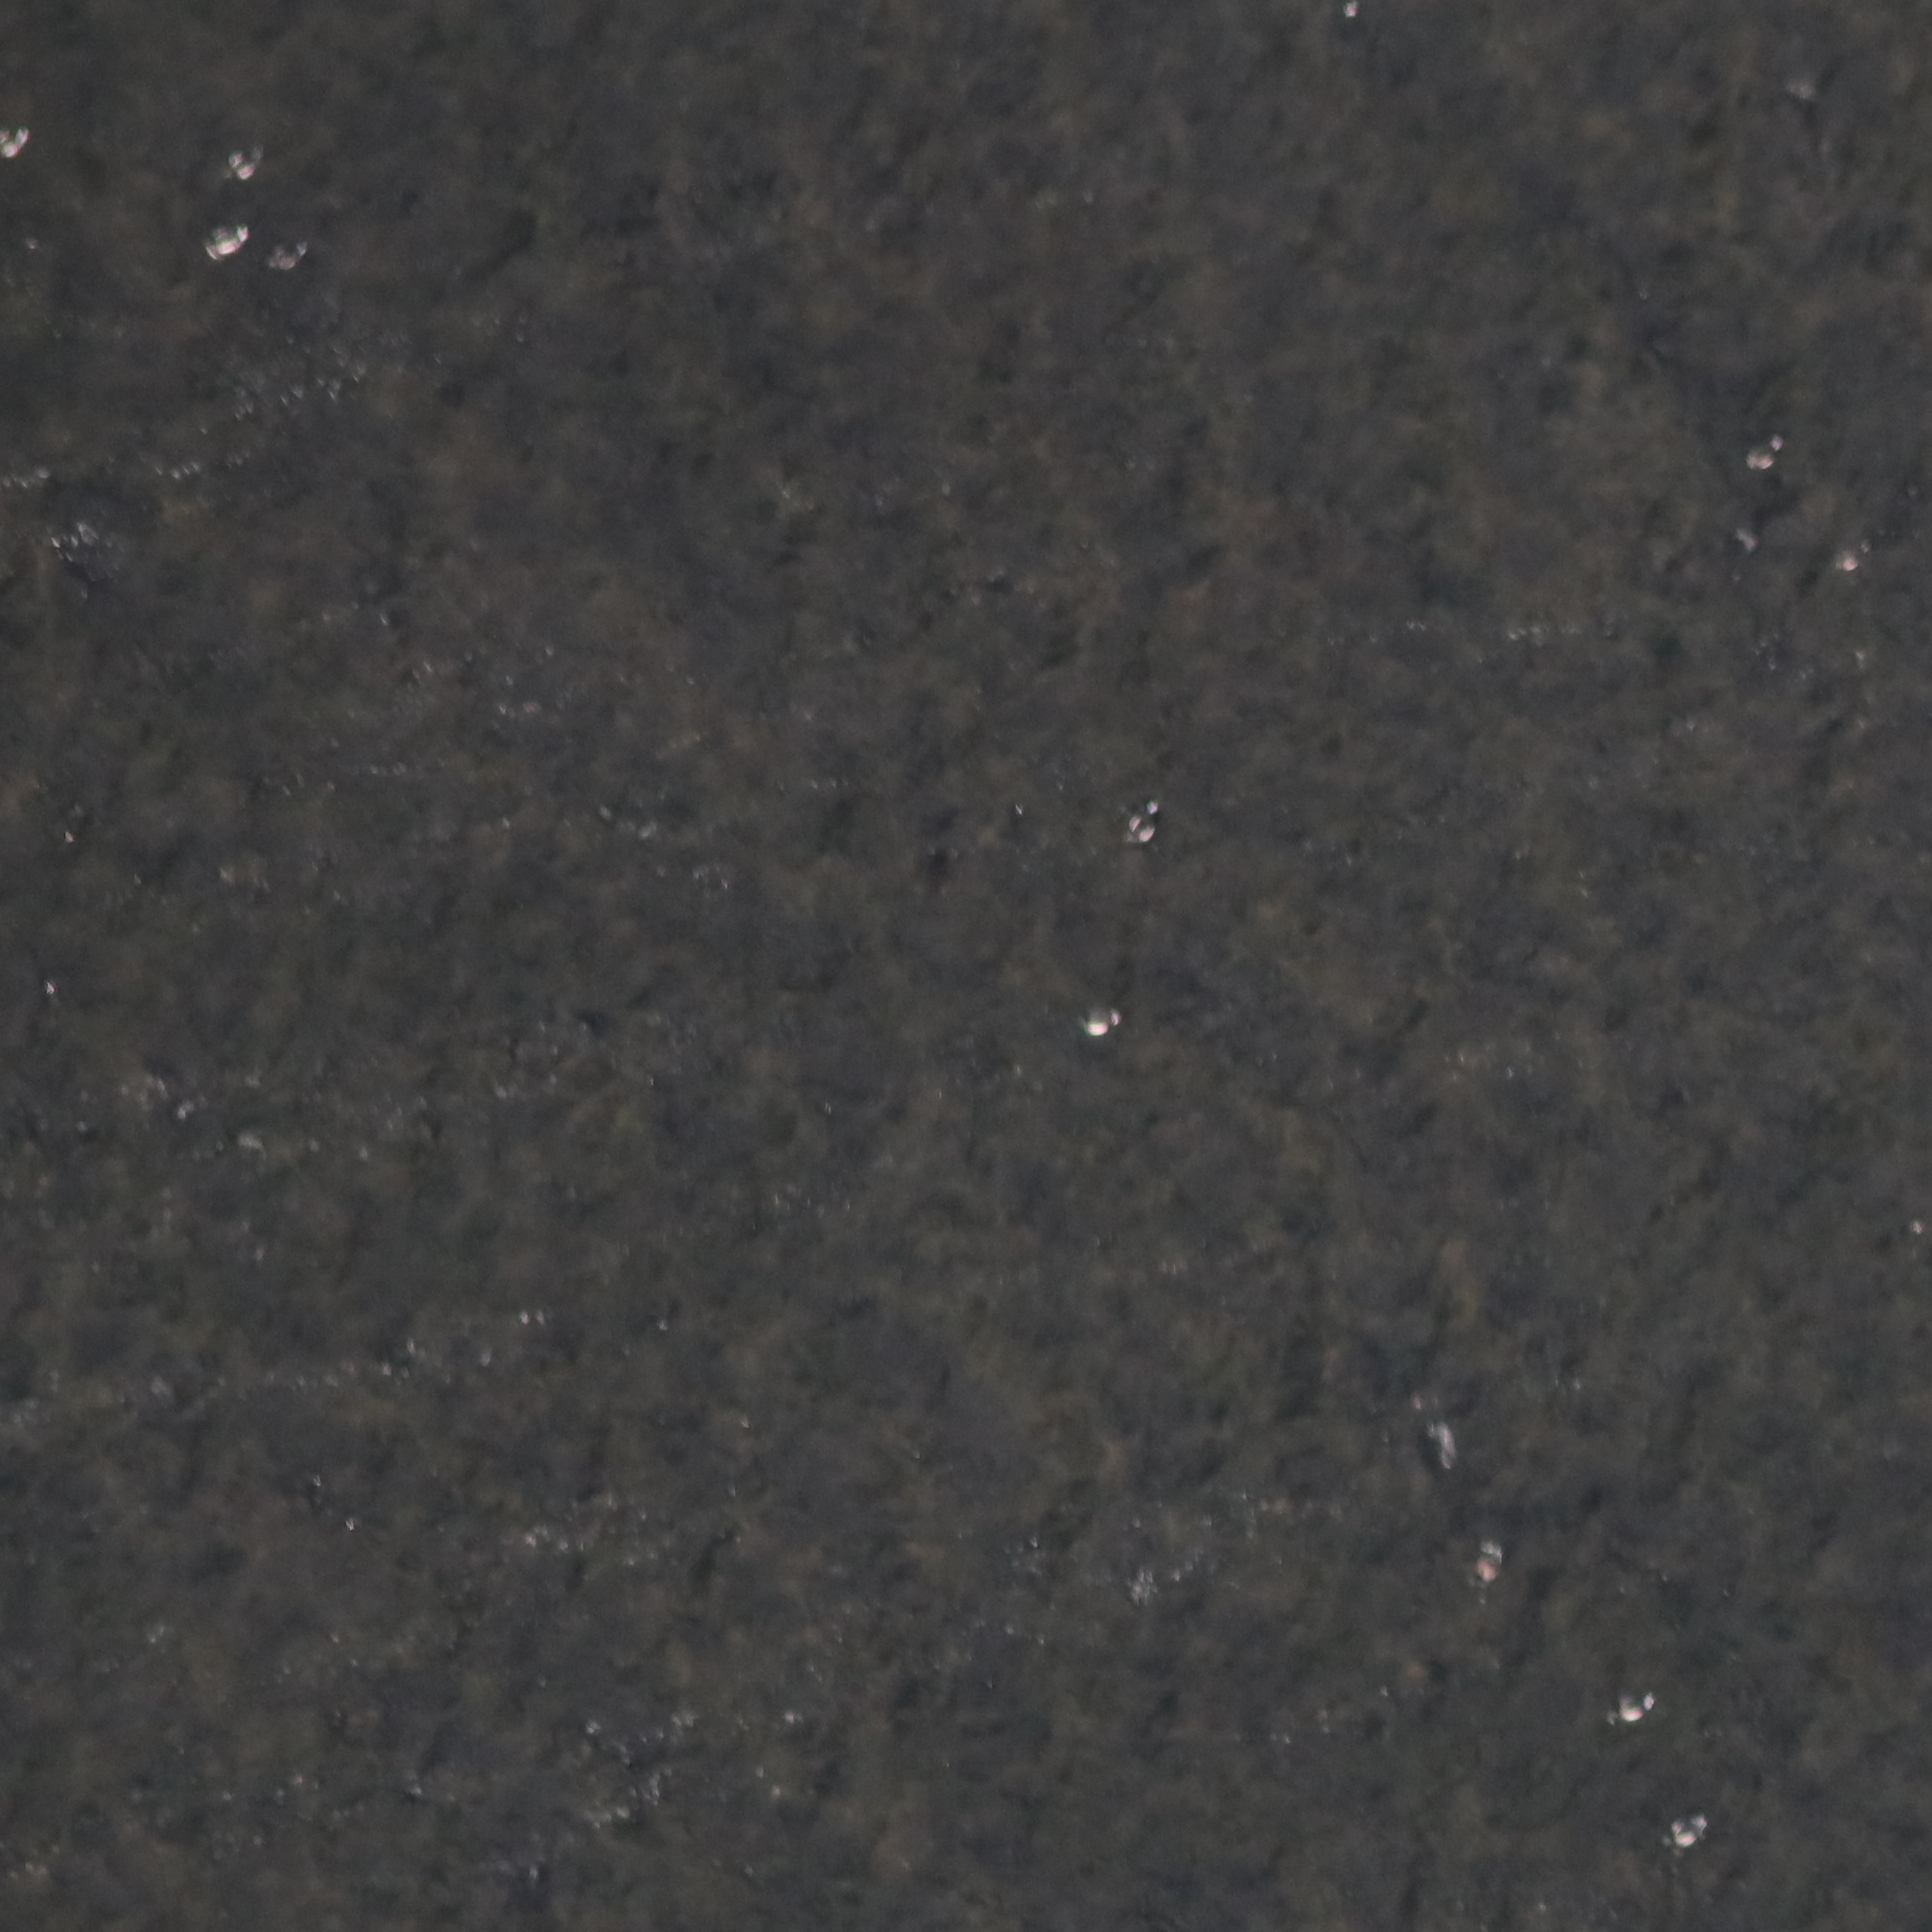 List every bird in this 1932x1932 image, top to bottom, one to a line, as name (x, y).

brant (8, 136)
brant (240, 159)
brant (228, 242)
brant (283, 253)
brant (1762, 455)
brant (1851, 560)
brant (1143, 827)
brant (1100, 1021)
brant (1440, 1440)
brant (1483, 1562)
brant (1631, 1707)
brant (1686, 1831)